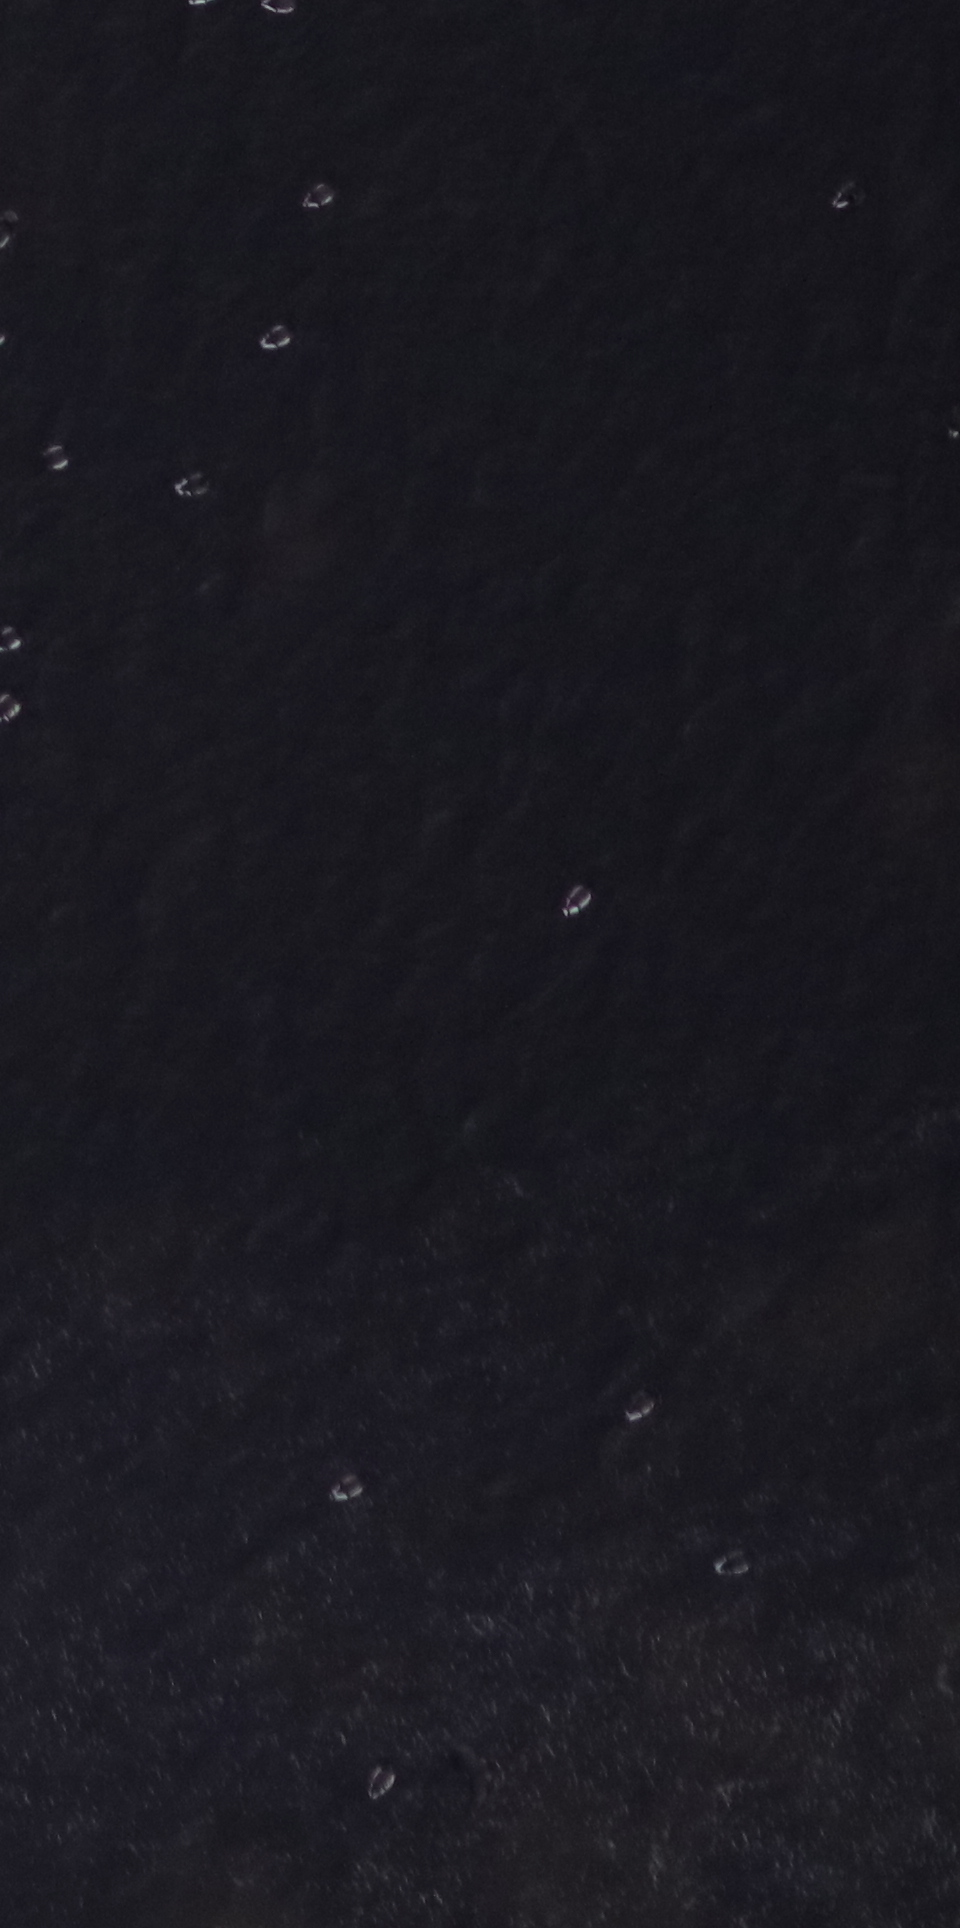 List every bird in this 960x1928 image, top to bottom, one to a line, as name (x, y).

brant (282, 2)
brant (849, 192)
brant (319, 193)
brant (278, 336)
brant (57, 457)
brant (195, 481)
brant (8, 638)
brant (6, 705)
brant (579, 898)
brant (641, 1402)
brant (351, 1487)
brant (735, 1562)
brant (382, 1781)